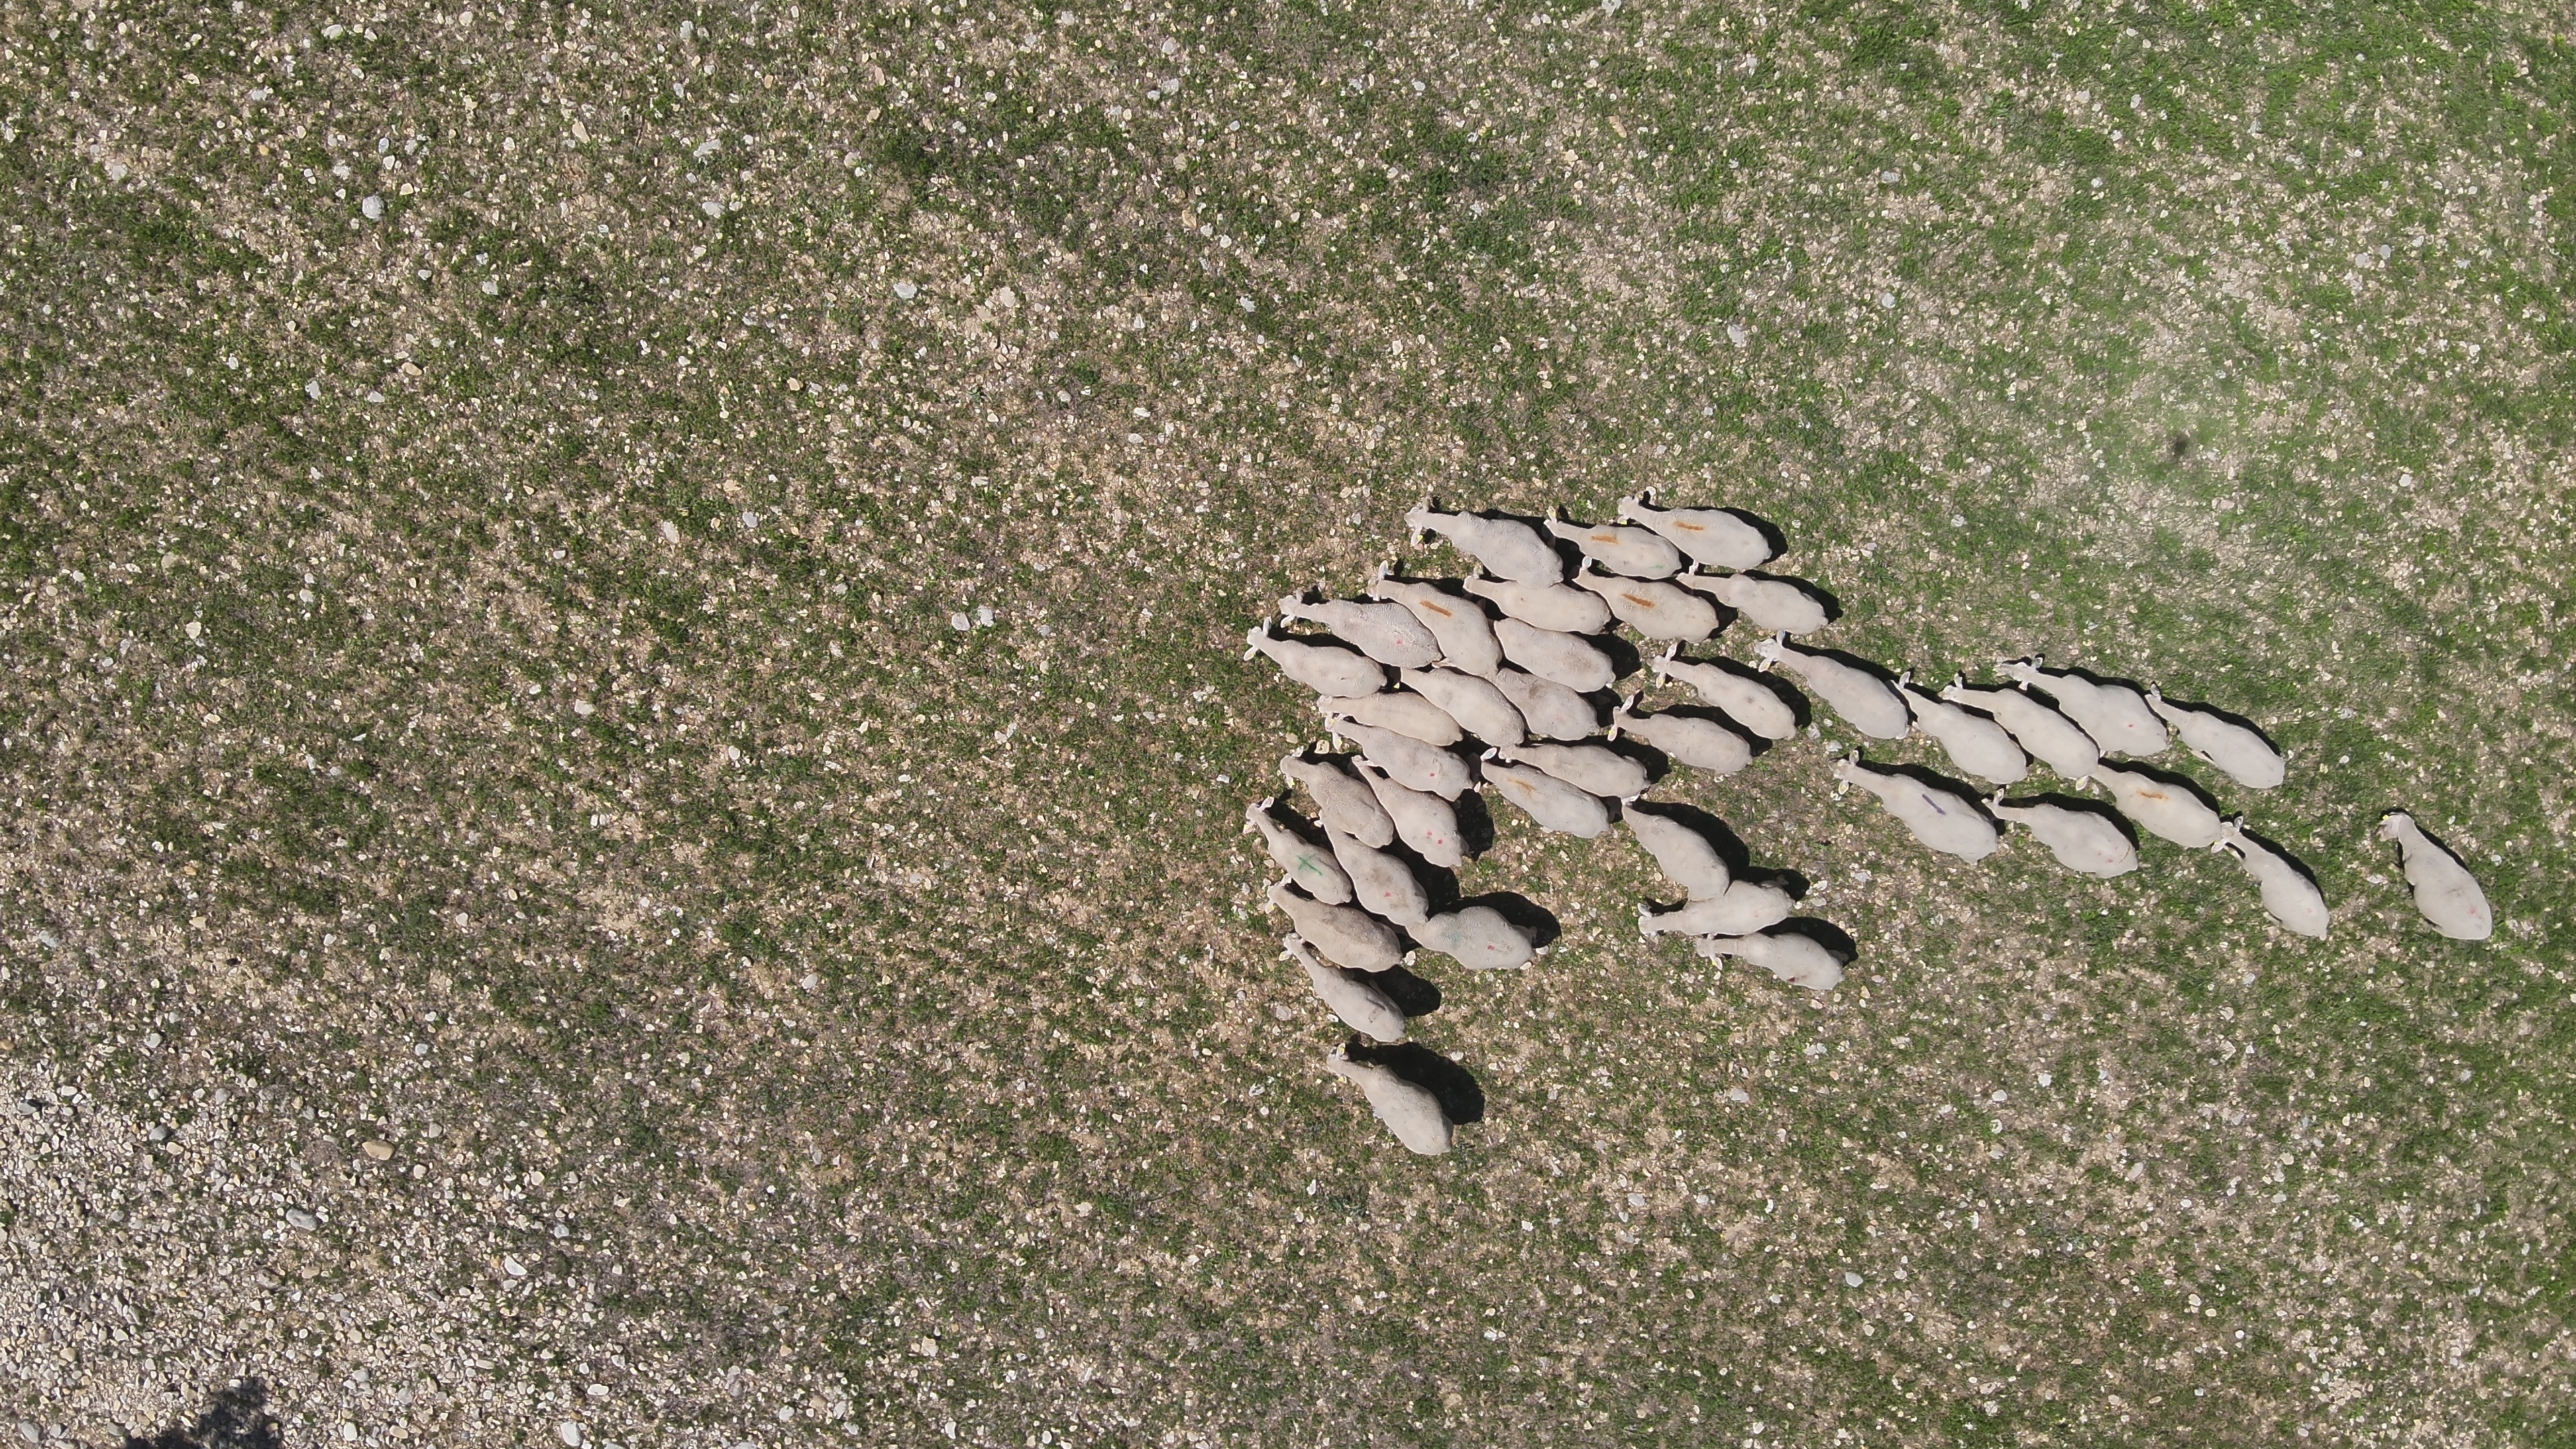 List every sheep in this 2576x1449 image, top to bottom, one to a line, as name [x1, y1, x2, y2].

sheep [1613, 491, 1774, 572]
sheep [1402, 503, 1567, 585]
sheep [1541, 505, 1681, 580]
sheep [1569, 556, 1720, 649]
sheep [1675, 558, 1828, 634]
sheep [1367, 560, 1503, 676]
sheep [1457, 568, 1609, 635]
sheep [1275, 591, 1439, 669]
sheep [1482, 614, 1617, 694]
sheep [1243, 616, 1388, 698]
sheep [1751, 634, 1912, 740]
sheep [1646, 641, 1797, 741]
sheep [1997, 658, 2167, 757]
sheep [1395, 663, 1527, 750]
sheep [1483, 666, 1602, 741]
sheep [1884, 671, 2027, 784]
sheep [1931, 672, 2099, 778]
sheep [2141, 682, 2285, 789]
sheep [1601, 689, 1754, 779]
sheep [1316, 692, 1464, 747]
sheep [1325, 712, 1474, 802]
sheep [1499, 743, 1651, 797]
sheep [1279, 745, 1394, 848]
sheep [1472, 753, 1614, 840]
sheep [1351, 754, 1469, 869]
sheep [1831, 757, 2003, 863]
sheep [2075, 765, 2222, 848]
sheep [1981, 792, 2141, 878]
sheep [1615, 797, 1732, 903]
sheep [1241, 800, 1355, 906]
sheep [1309, 808, 1430, 926]
sheep [2373, 810, 2499, 943]
sheep [2212, 817, 2331, 937]
sheep [1265, 872, 1406, 972]
sheep [1633, 881, 1794, 940]
sheep [1405, 906, 1538, 972]
sheep [1690, 932, 1847, 996]
sheep [1279, 933, 1411, 1046]
sheep [1320, 1048, 1455, 1159]